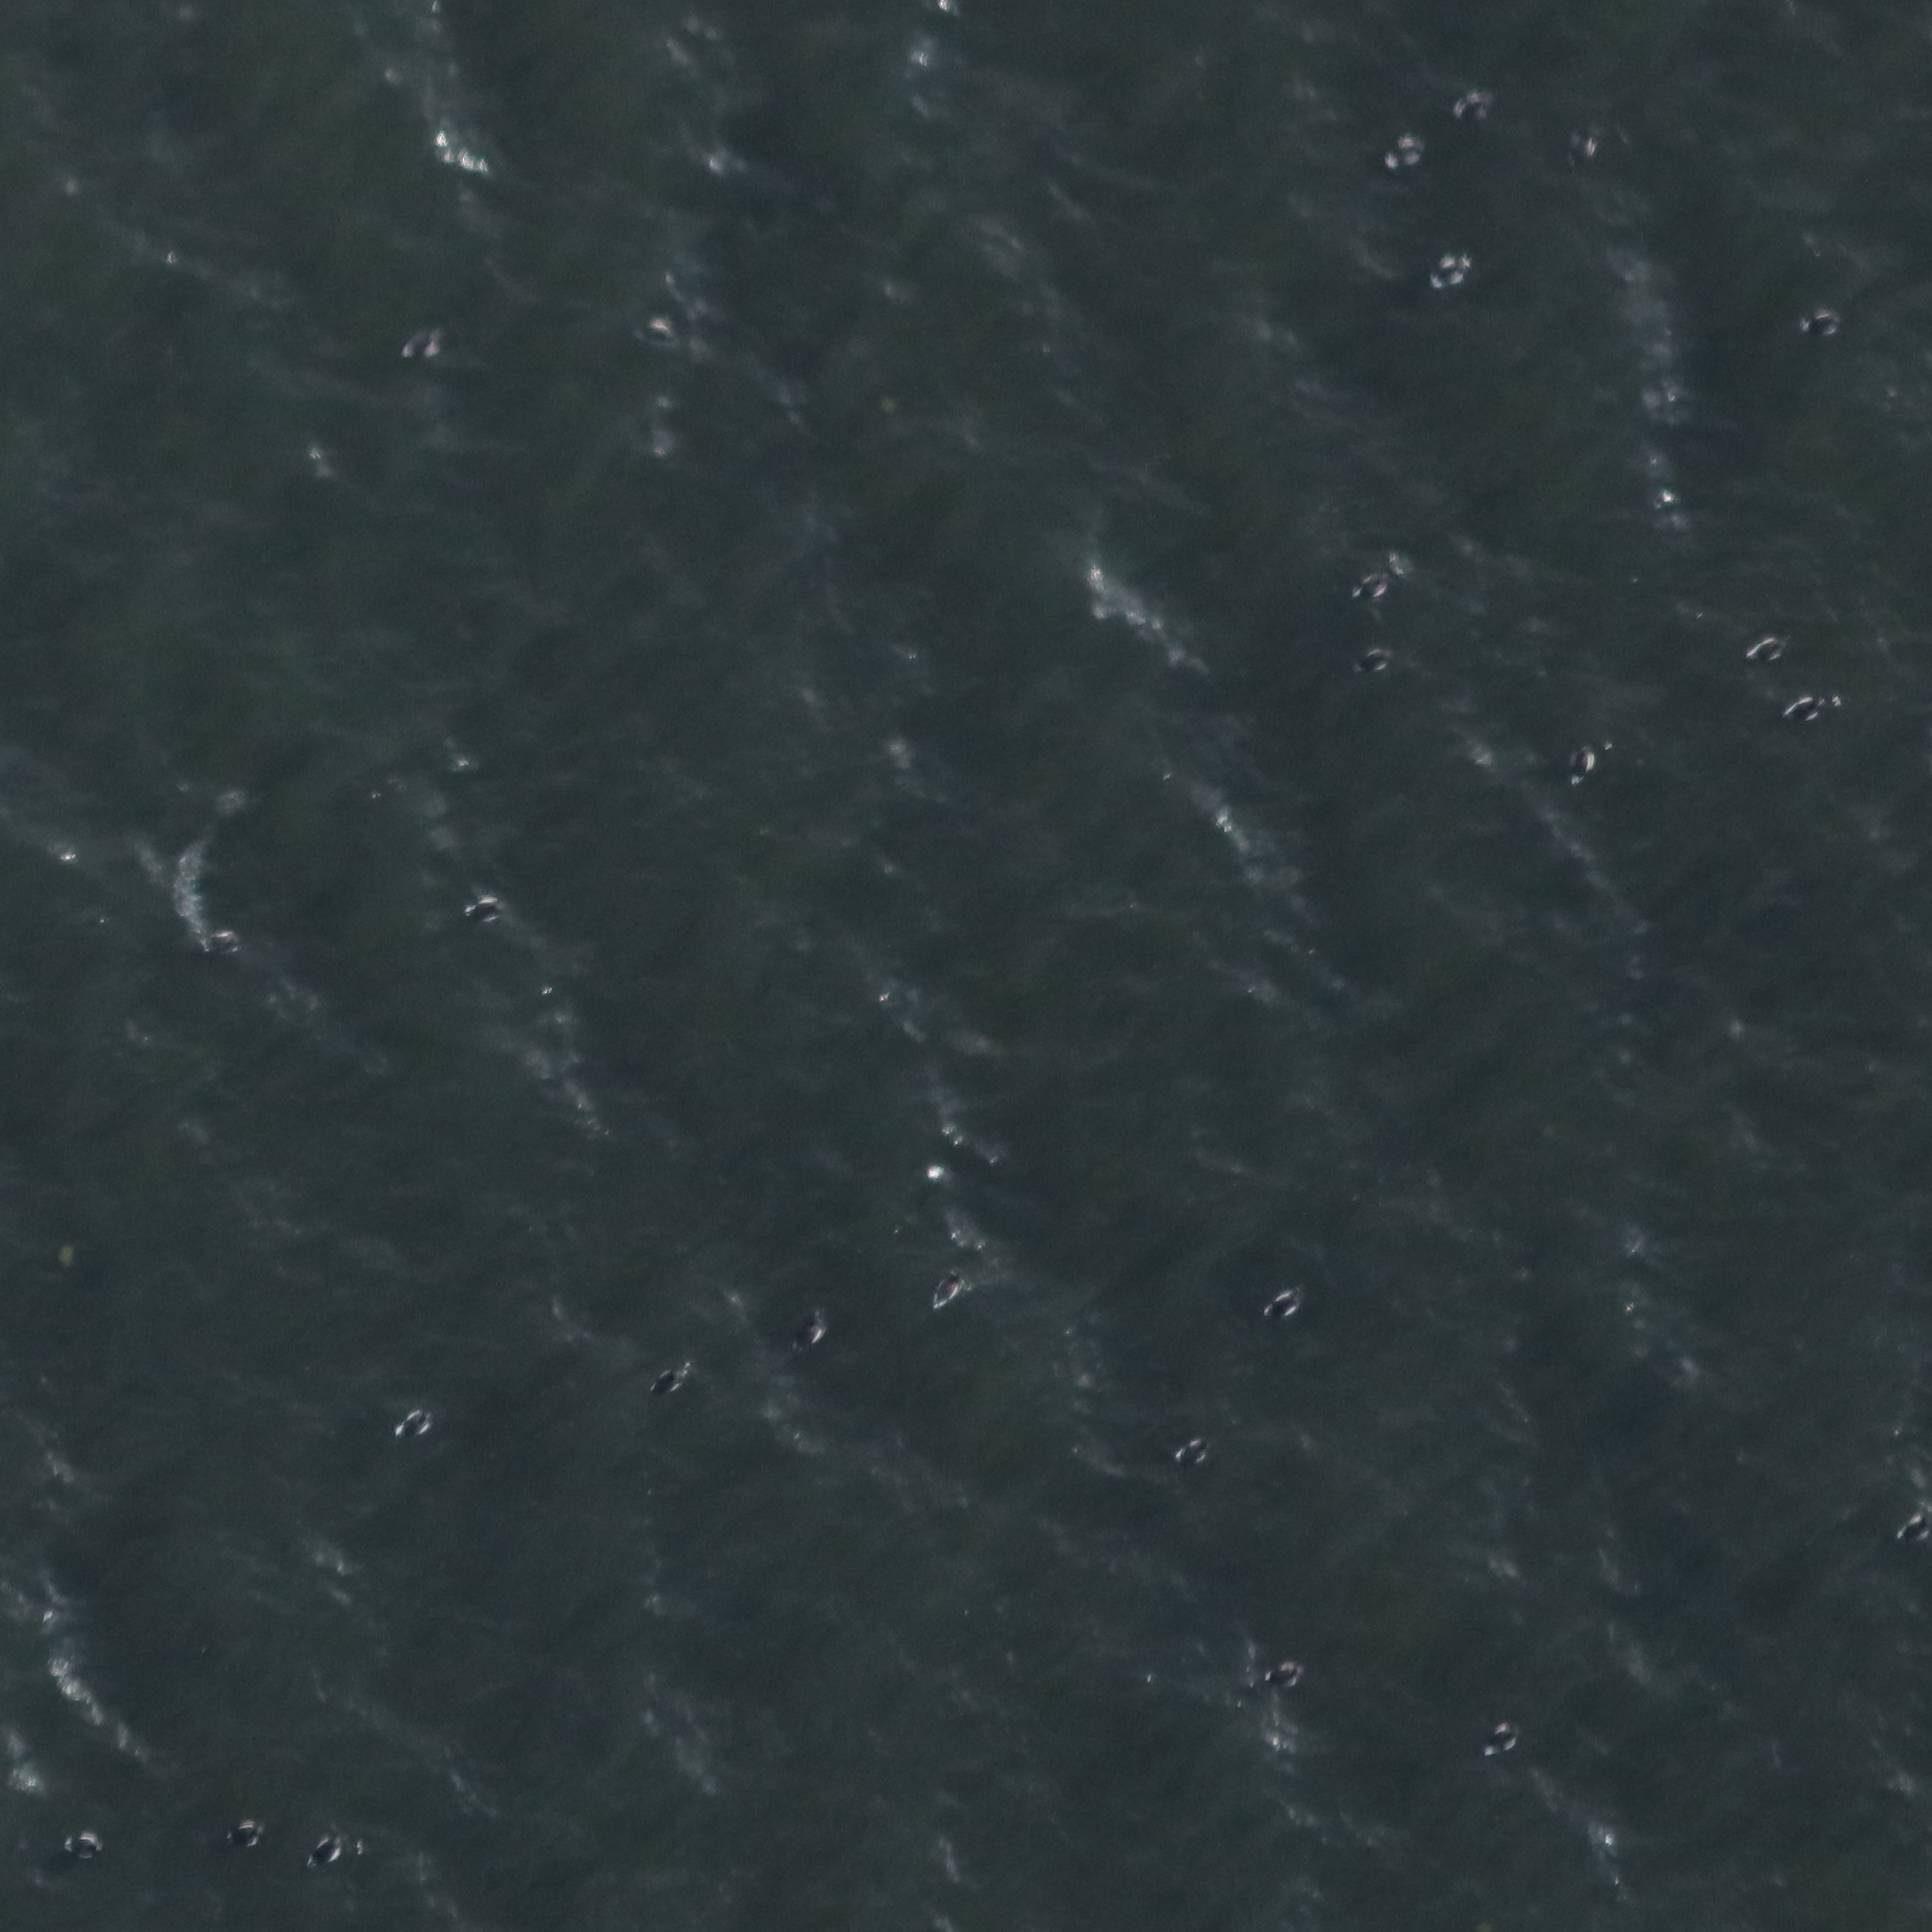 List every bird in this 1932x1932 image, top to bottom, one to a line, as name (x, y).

brant (1468, 110)
brant (1582, 143)
brant (1405, 153)
brant (1451, 271)
brant (1823, 323)
brant (658, 336)
brant (420, 347)
brant (1371, 585)
brant (1757, 649)
brant (1368, 658)
brant (1805, 709)
brant (1582, 764)
brant (484, 909)
brant (220, 944)
brant (948, 1289)
brant (1285, 1303)
brant (805, 1335)
brant (668, 1382)
brant (413, 1422)
brant (1191, 1453)
brant (1911, 1528)
brant (1286, 1678)
brant (1502, 1741)
brant (246, 1834)
brant (82, 1845)
brant (324, 1852)